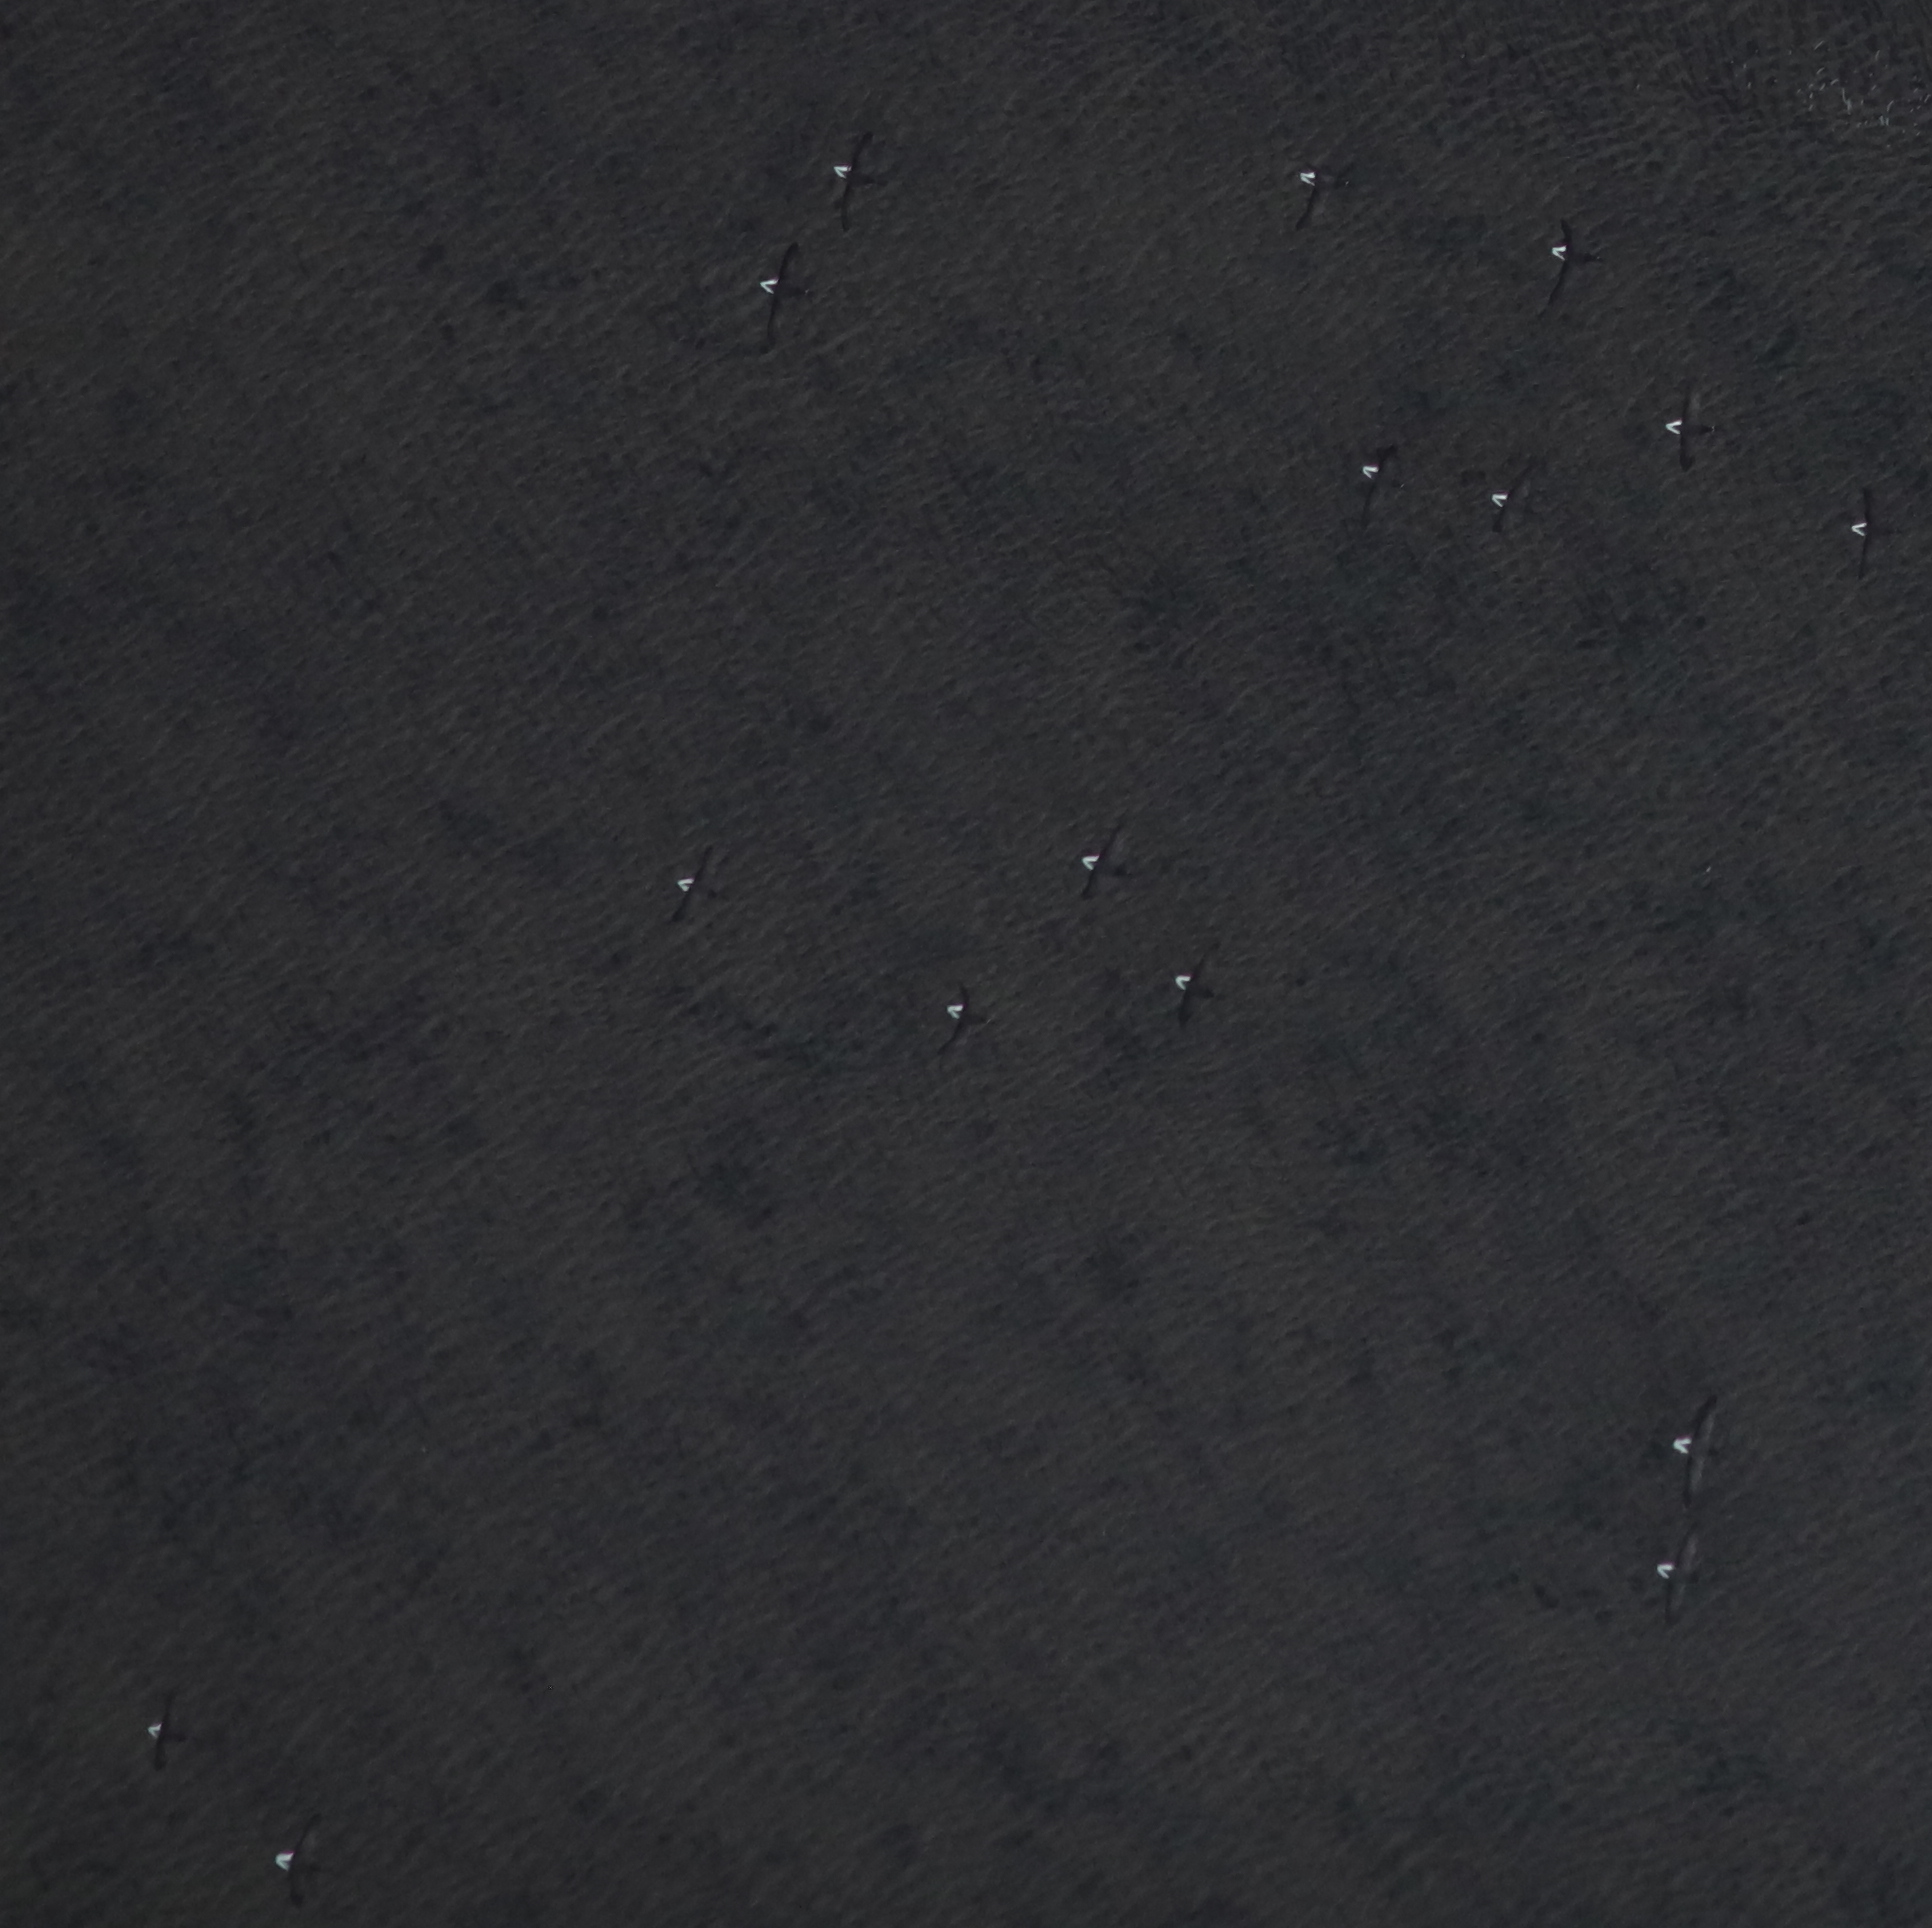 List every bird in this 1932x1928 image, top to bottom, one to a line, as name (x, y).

brant (857, 175)
brant (1322, 180)
brant (1572, 250)
brant (782, 287)
brant (1693, 429)
brant (1385, 478)
brant (1516, 501)
brant (1872, 527)
brant (1111, 867)
brant (698, 892)
brant (1188, 989)
brant (966, 1010)
brant (1694, 1440)
brant (1676, 1578)
brant (163, 1734)
brant (303, 1862)